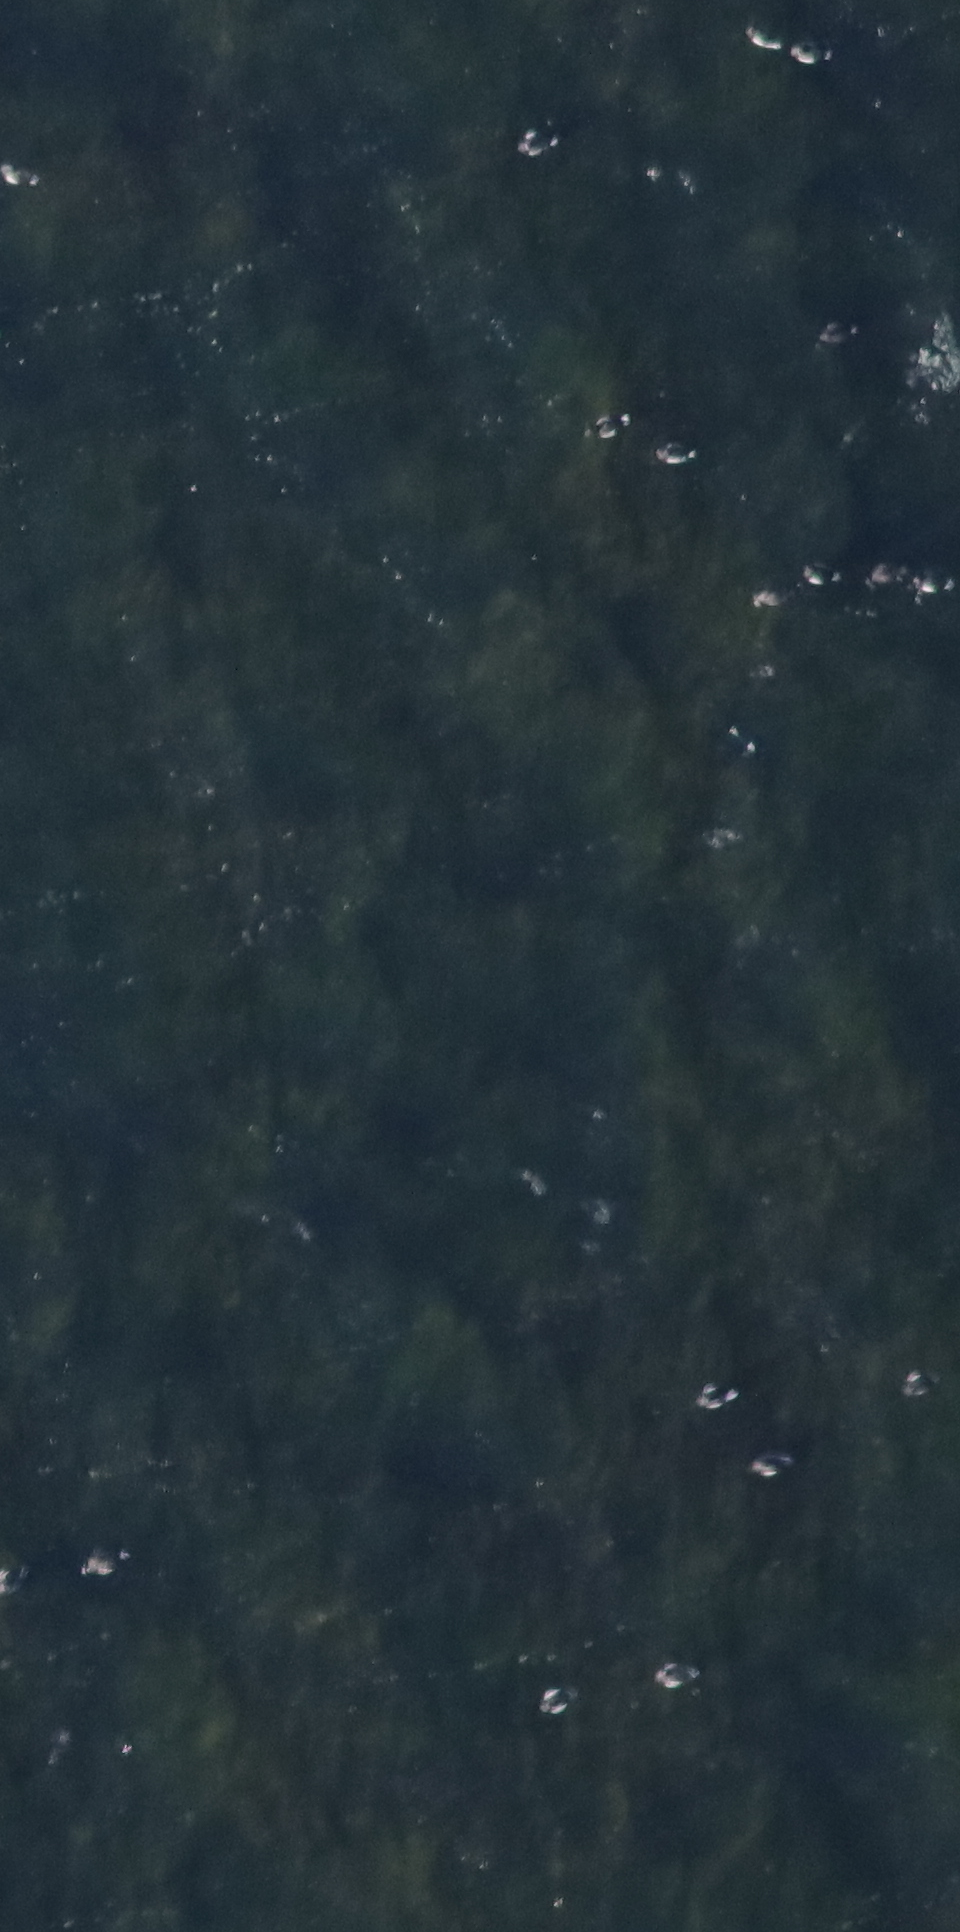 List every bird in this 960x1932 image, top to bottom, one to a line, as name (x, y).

brant (761, 34)
brant (808, 53)
brant (531, 142)
brant (21, 172)
brant (834, 334)
brant (612, 425)
brant (678, 453)
brant (886, 575)
brant (824, 579)
brant (936, 584)
brant (769, 593)
brant (922, 1384)
brant (716, 1395)
brant (769, 1468)
brant (107, 1564)
brant (10, 1583)
brant (674, 1676)
brant (556, 1703)